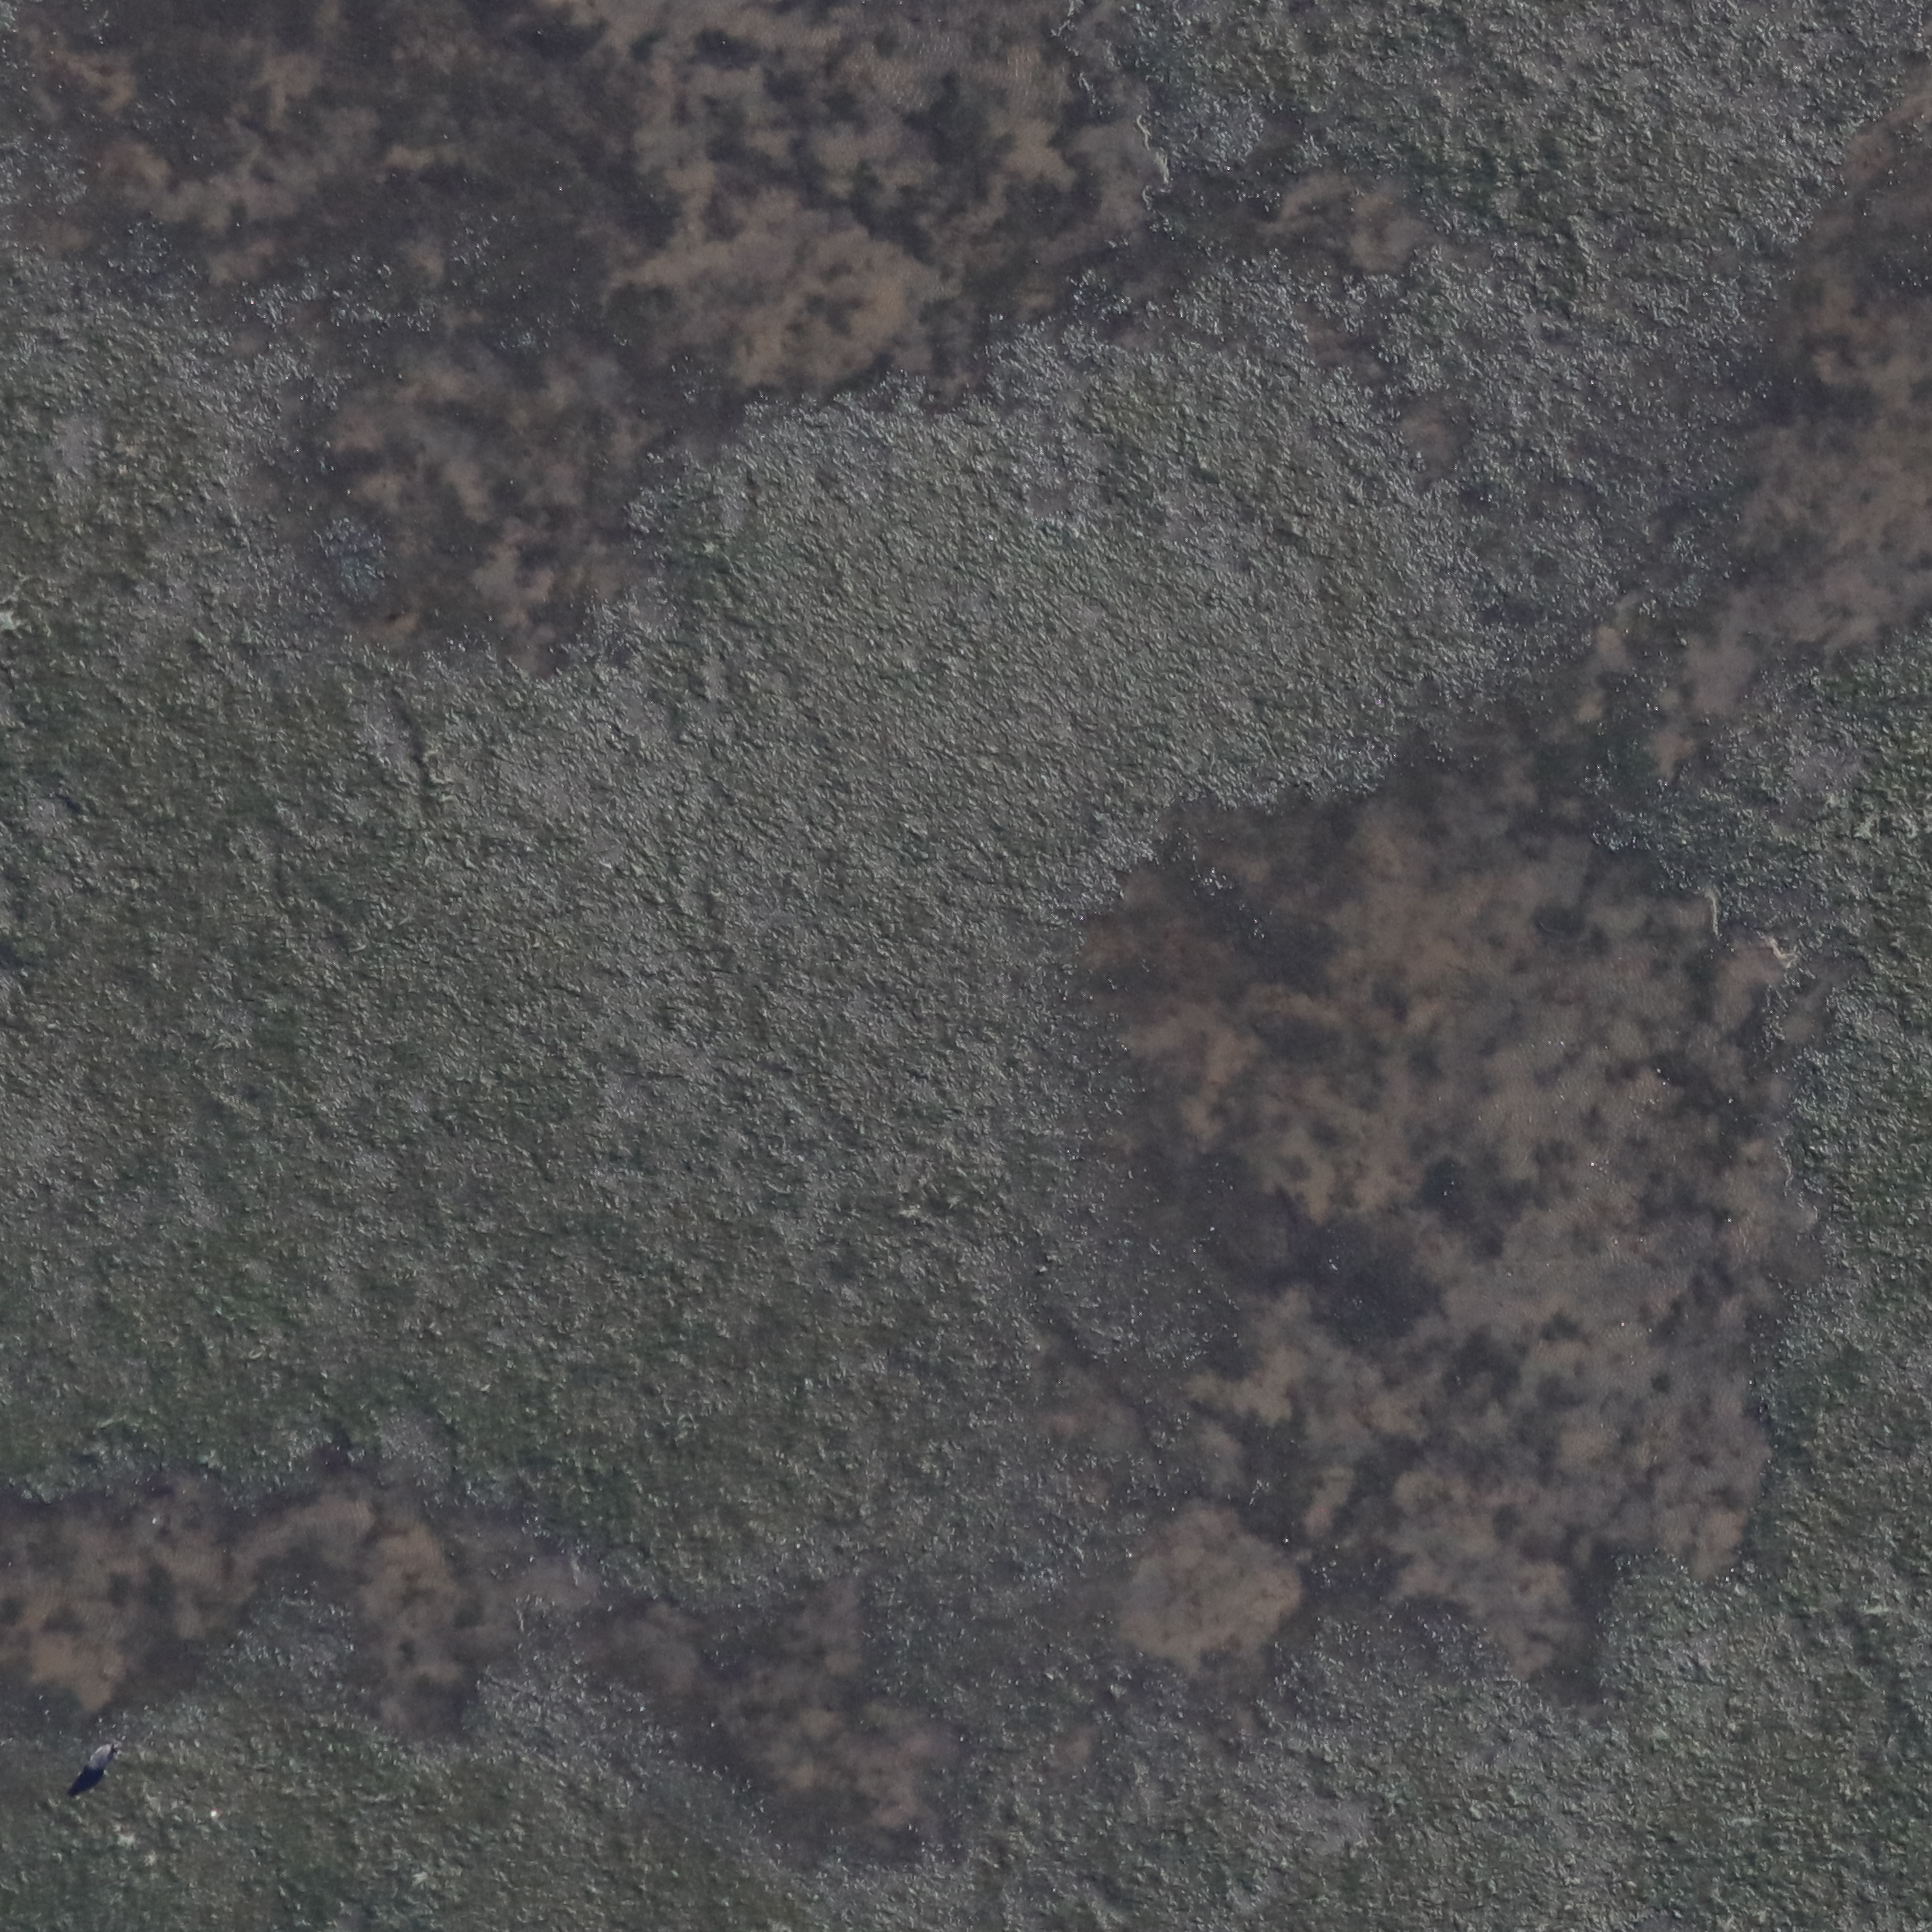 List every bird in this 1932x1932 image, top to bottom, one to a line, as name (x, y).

Canada goose (103, 1759)